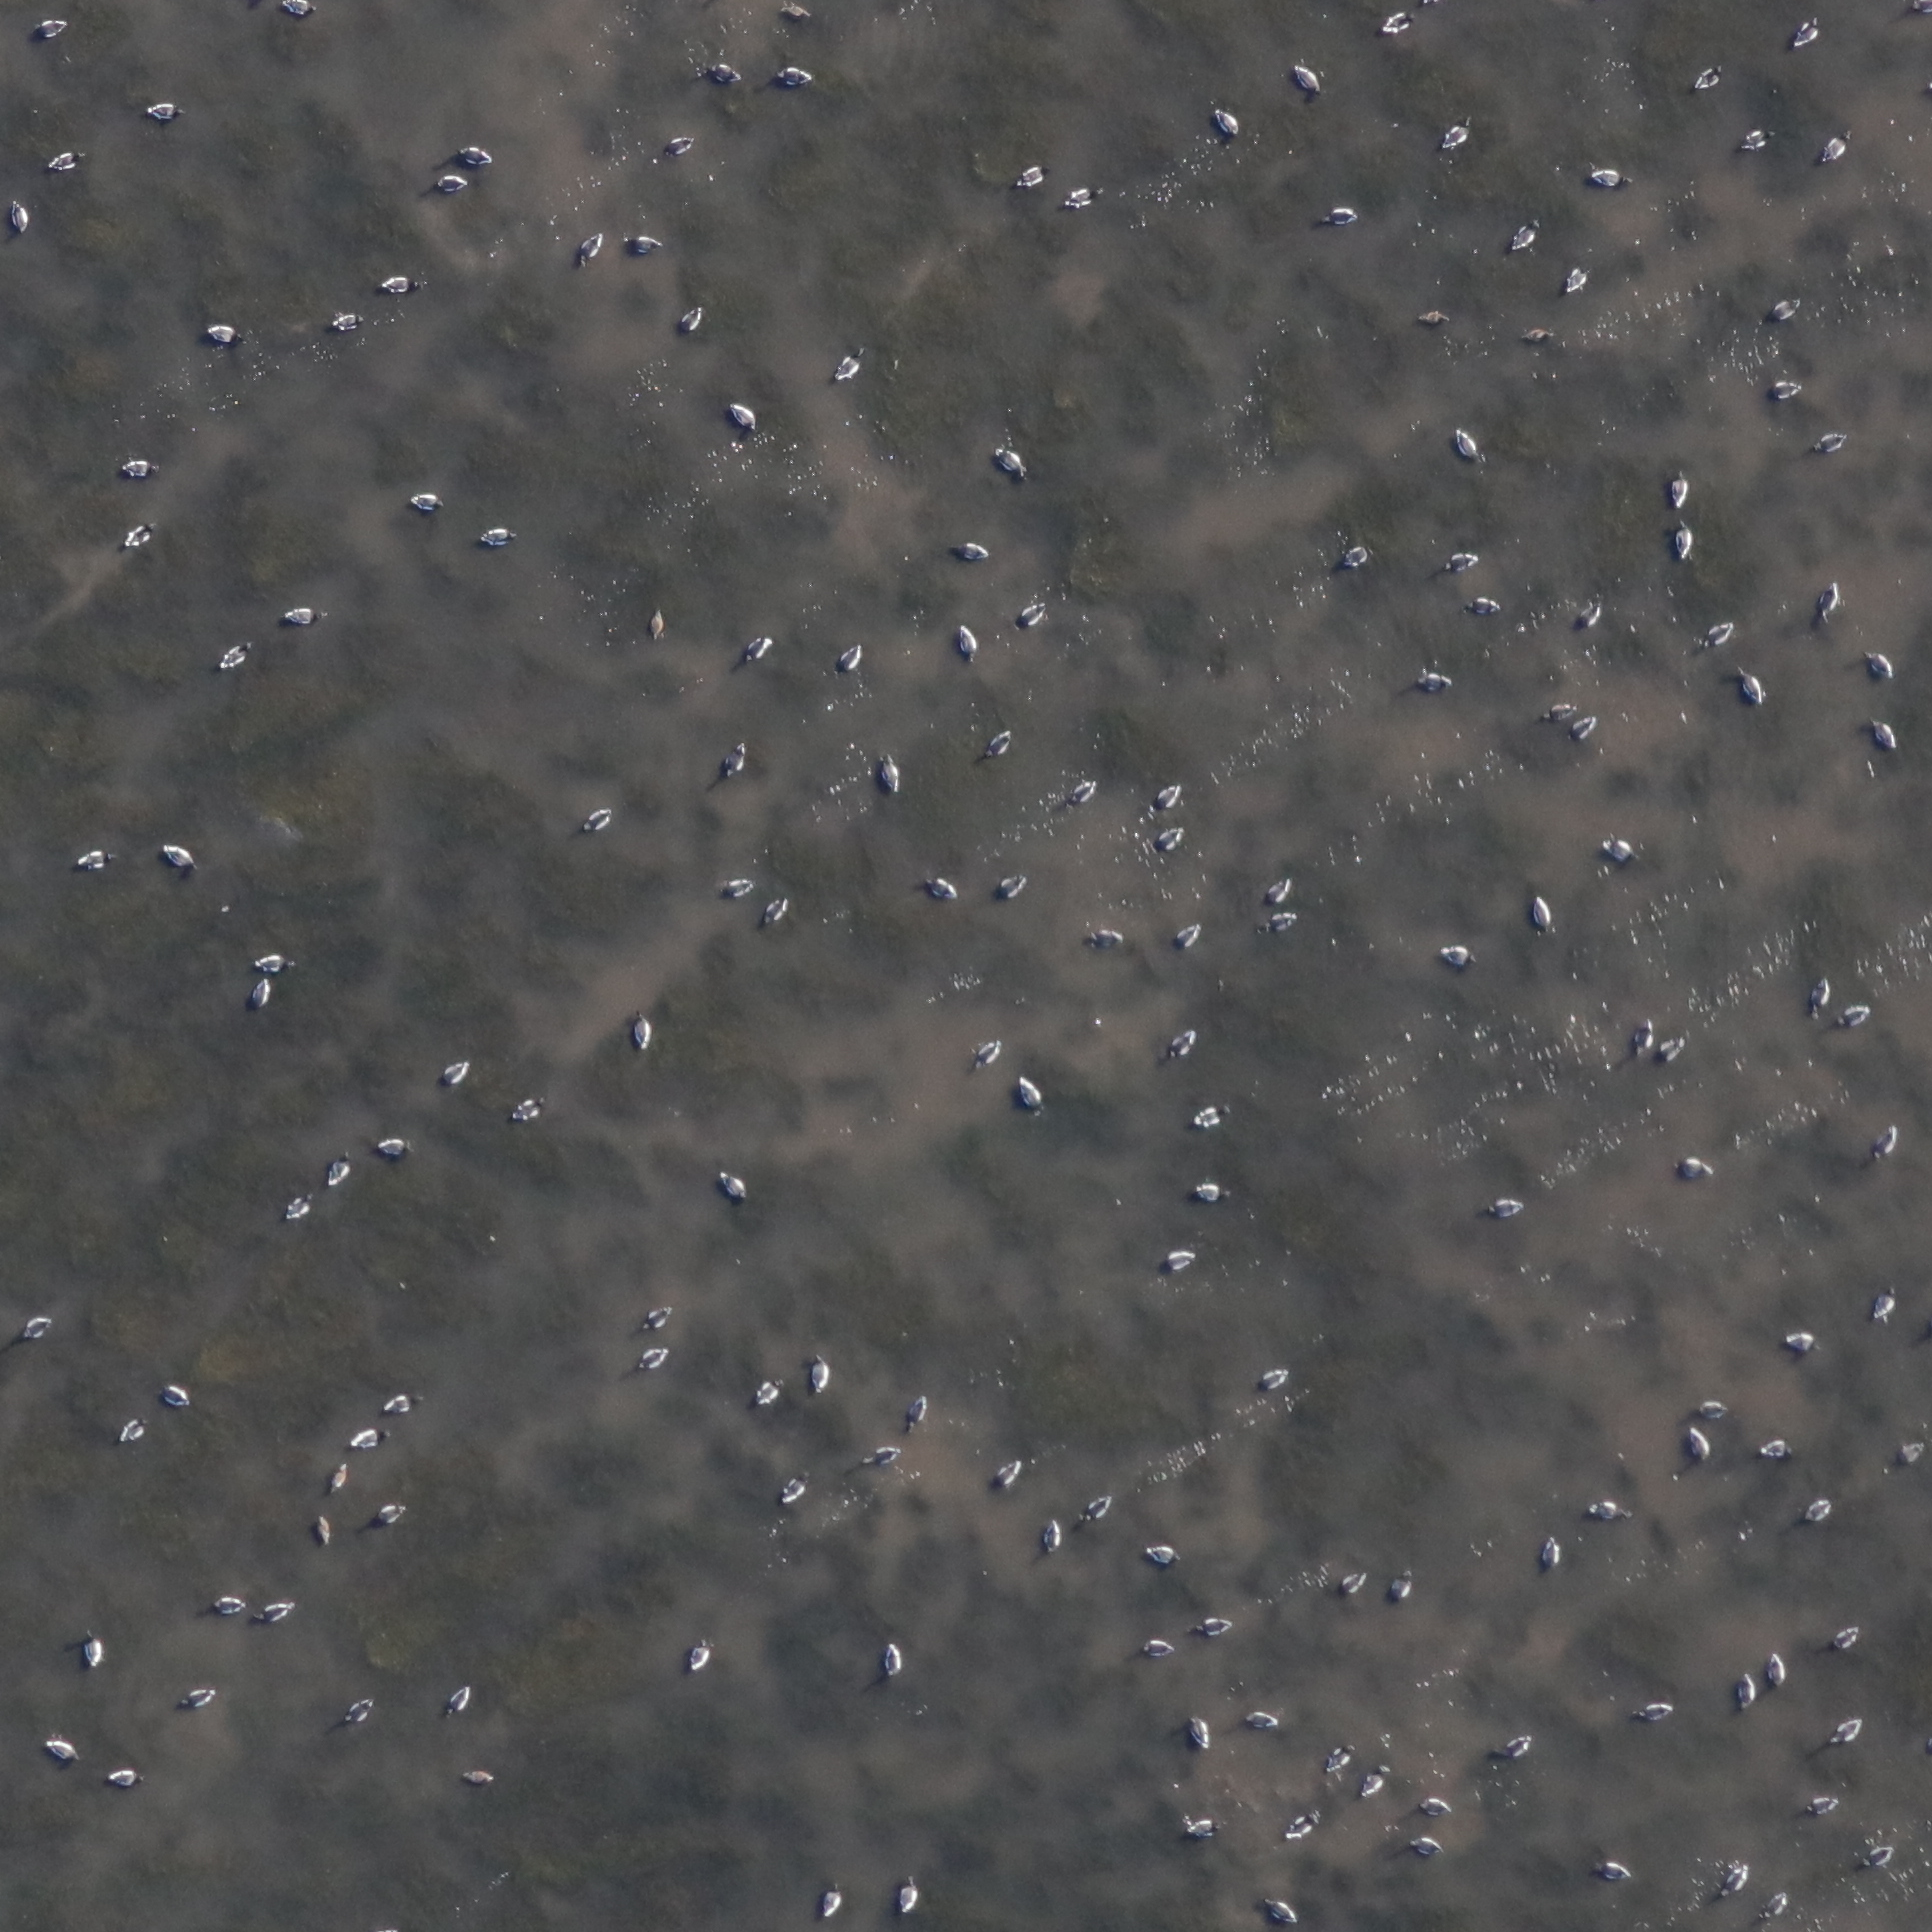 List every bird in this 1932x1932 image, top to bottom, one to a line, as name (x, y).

brant (299, 5)
other bird (794, 10)
brant (1398, 22)
brant (50, 30)
brant (1808, 32)
brant (723, 70)
brant (793, 75)
brant (1711, 79)
brant (1307, 80)
brant (164, 109)
brant (1226, 121)
brant (1457, 135)
brant (1756, 140)
brant (675, 146)
brant (1834, 147)
brant (469, 160)
brant (63, 162)
brant (1030, 176)
brant (1601, 176)
brant (448, 179)
brant (1079, 197)
brant (1339, 217)
brant (19, 218)
brant (1525, 237)
brant (641, 243)
brant (593, 246)
brant (1577, 281)
brant (398, 286)
brant (1784, 310)
brant (690, 318)
other bird (1436, 322)
brant (344, 323)
brant (223, 336)
other bird (1534, 337)
brant (848, 365)
brant (1784, 390)
brant (744, 418)
brant (1829, 443)
brant (1468, 446)
brant (1011, 461)
brant (135, 469)
brant (1679, 491)
brant (424, 501)
brant (139, 535)
brant (498, 537)
brant (1682, 540)
brant (970, 551)
brant (1355, 557)
brant (1458, 564)
brant (1828, 601)
brant (1483, 603)
brant (1584, 614)
brant (303, 617)
brant (1028, 617)
other bird (653, 627)
brant (1719, 634)
brant (966, 643)
brant (759, 651)
brant (235, 657)
brant (848, 657)
brant (1881, 667)
brant (1428, 681)
brant (1751, 688)
brant (1556, 708)
brant (1580, 731)
brant (1883, 736)
brant (996, 745)
brant (736, 763)
brant (893, 773)
brant (1087, 792)
brant (1169, 796)
brant (600, 820)
brant (1171, 840)
brant (1620, 852)
brant (178, 859)
brant (95, 861)
brant (739, 887)
brant (1011, 888)
brant (940, 889)
brant (1277, 891)
brant (776, 912)
brant (1541, 916)
brant (1280, 926)
brant (1189, 935)
brant (1105, 937)
brant (1458, 958)
brant (272, 961)
brant (260, 994)
brant (1821, 998)
brant (1857, 1016)
brant (640, 1033)
brant (1645, 1035)
brant (1179, 1046)
brant (1670, 1047)
brant (987, 1054)
brant (452, 1074)
brant (1030, 1096)
brant (1207, 1114)
brant (533, 1117)
brant (1885, 1142)
brant (392, 1149)
brant (1695, 1169)
brant (342, 1173)
brant (1215, 1186)
brant (734, 1187)
brant (1505, 1205)
brant (300, 1214)
brant (1178, 1262)
brant (1883, 1305)
brant (655, 1315)
brant (34, 1328)
brant (1799, 1343)
brant (651, 1361)
brant (819, 1374)
brant (1271, 1379)
brant (767, 1392)
brant (406, 1395)
brant (173, 1396)
brant (916, 1411)
brant (1712, 1411)
brant (135, 1427)
brant (374, 1438)
brant (1700, 1444)
brant (1776, 1451)
brant (1914, 1452)
brant (883, 1455)
brant (1004, 1475)
other bird (339, 1476)
brant (800, 1485)
brant (401, 1509)
brant (1821, 1510)
brant (1097, 1512)
brant (1608, 1512)
other bird (327, 1523)
brant (1051, 1537)
brant (1552, 1554)
brant (1163, 1556)
brant (1353, 1583)
brant (1401, 1588)
brant (228, 1599)
brant (272, 1613)
brant (1212, 1627)
brant (1847, 1638)
brant (1155, 1649)
brant (96, 1653)
brant (699, 1656)
brant (891, 1663)
brant (1775, 1673)
brant (456, 1692)
brant (1746, 1692)
brant (197, 1697)
brant (358, 1713)
brant (1654, 1713)
brant (1261, 1720)
brant (1197, 1730)
brant (1846, 1730)
brant (1514, 1748)
brant (62, 1749)
brant (1341, 1756)
other bird (474, 1776)
brant (131, 1777)
brant (1376, 1782)
brant (1821, 1805)
brant (1437, 1807)
brant (1302, 1825)
brant (1201, 1828)
brant (1424, 1846)
brant (1879, 1860)
brant (1610, 1872)
brant (1737, 1876)
brant (908, 1897)
brant (828, 1899)
brant (1775, 1905)
brant (1279, 1913)